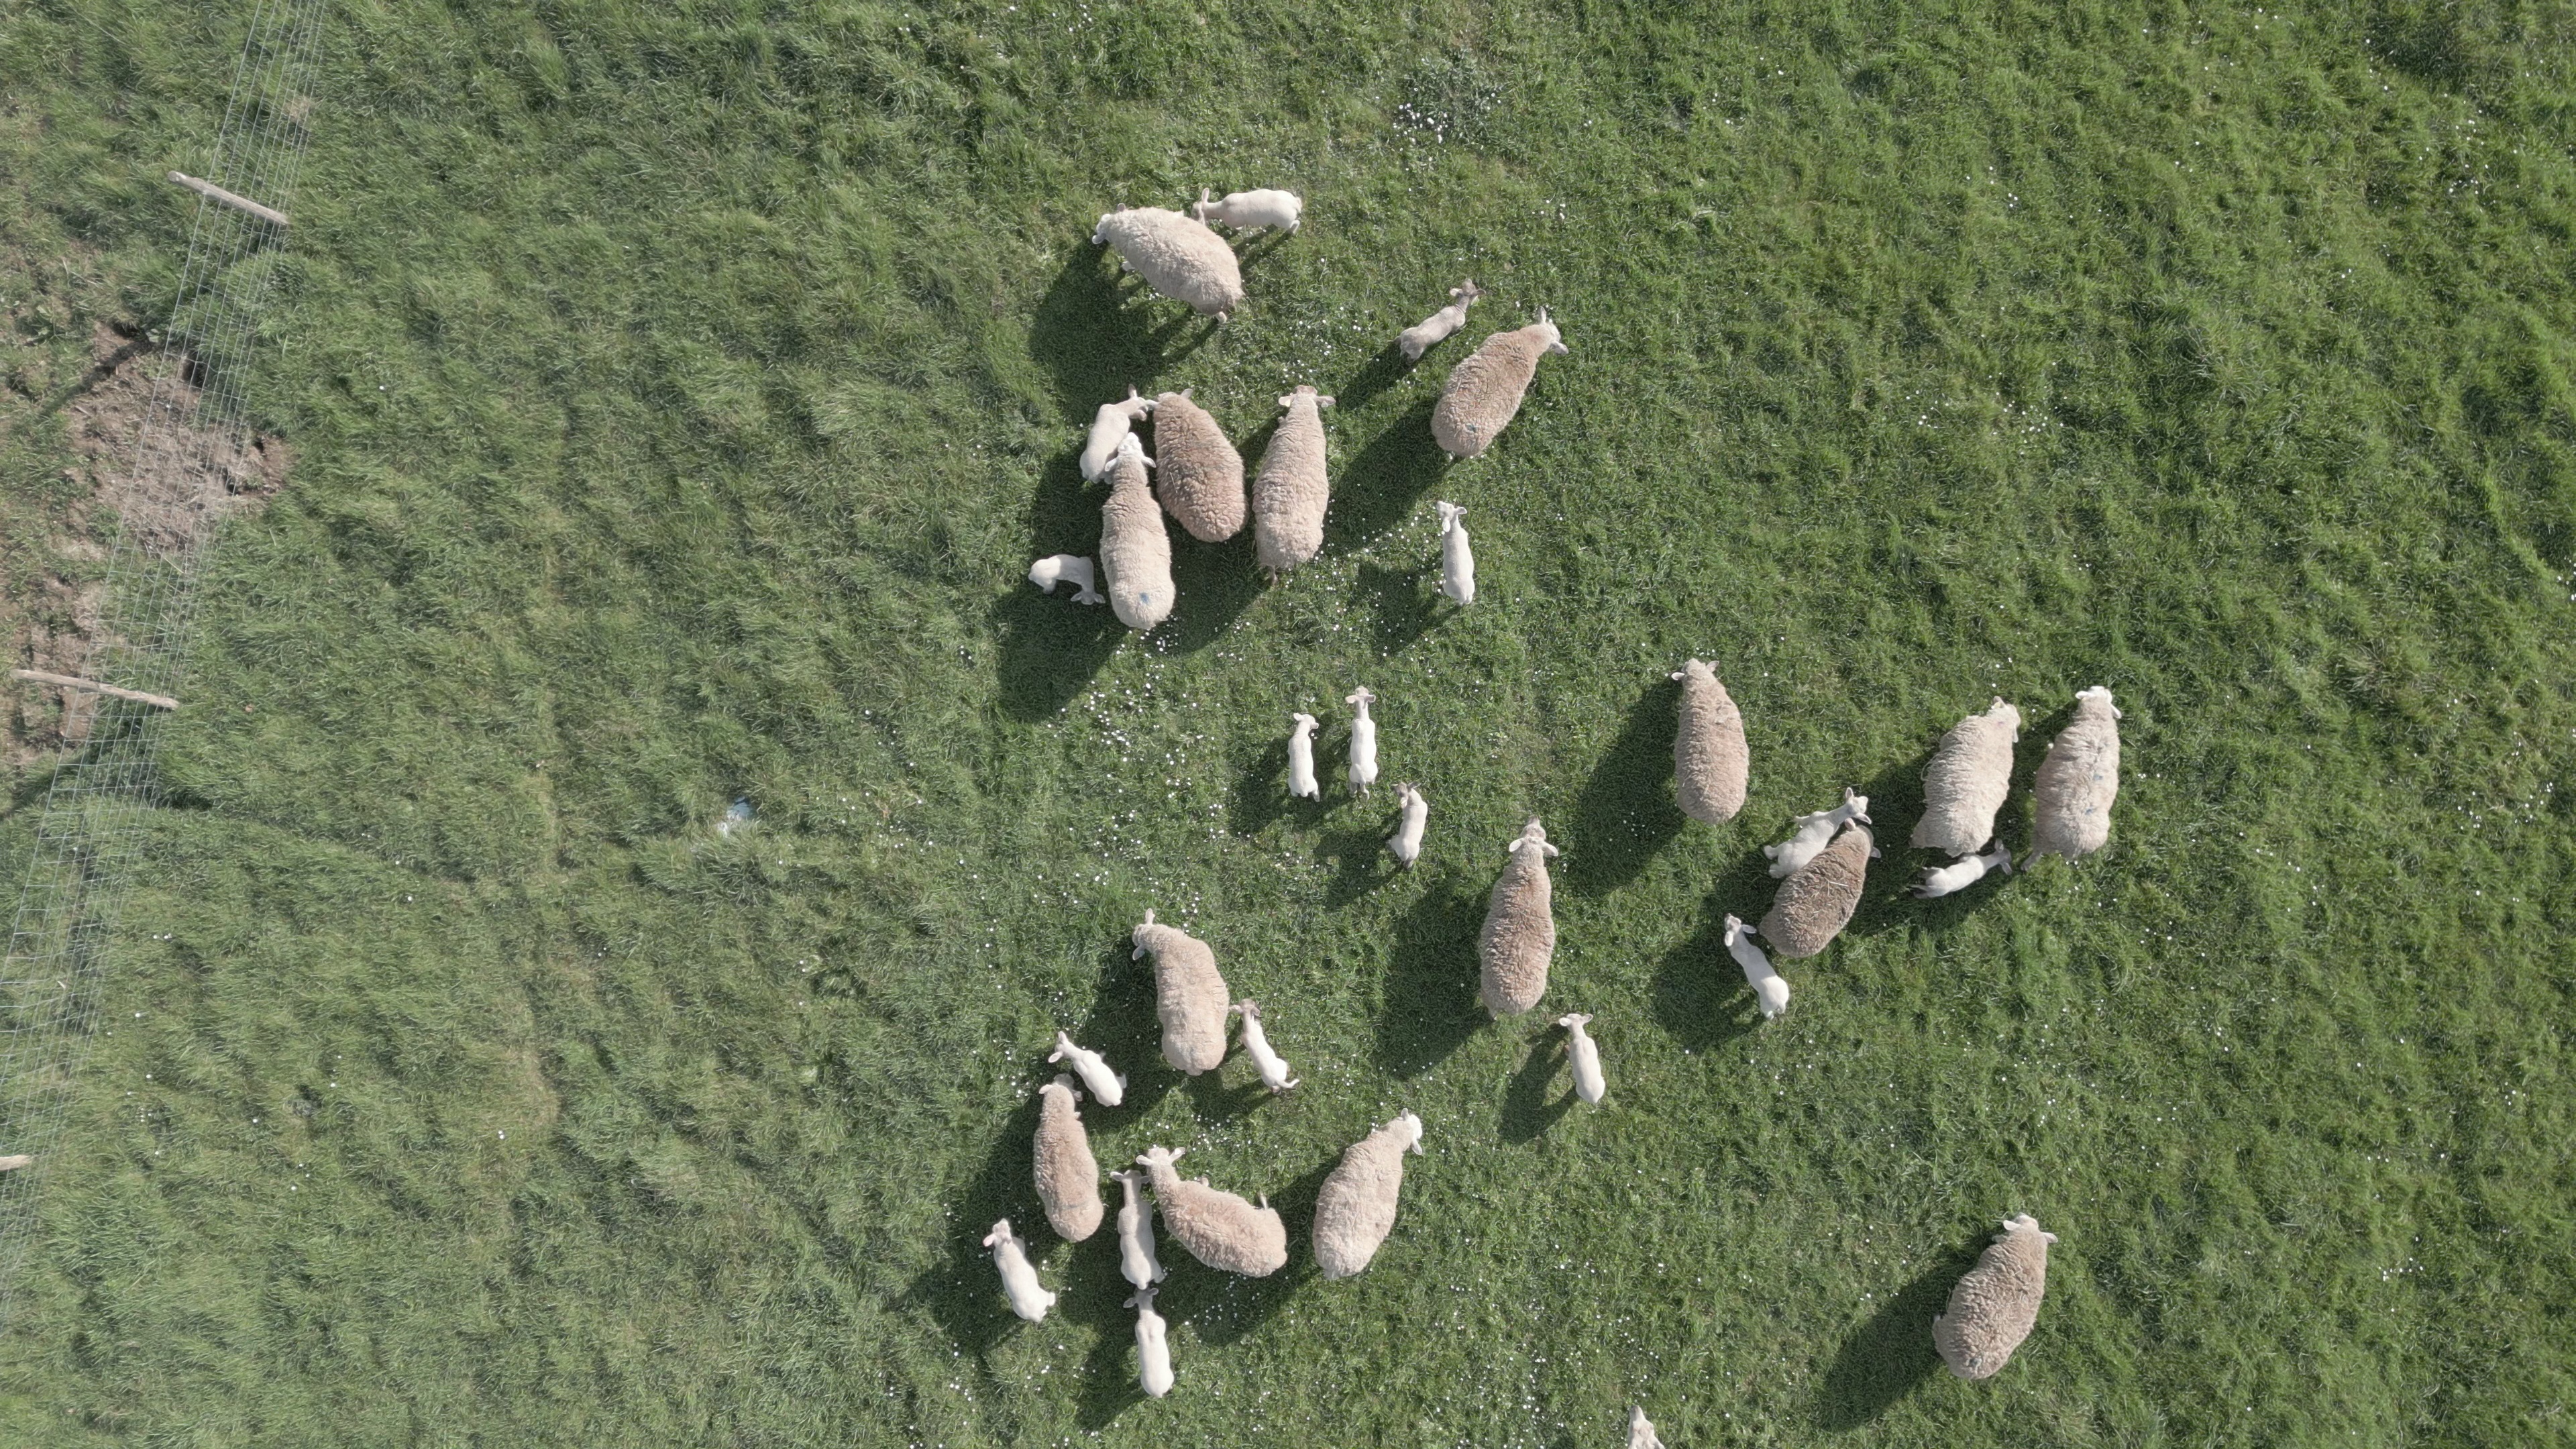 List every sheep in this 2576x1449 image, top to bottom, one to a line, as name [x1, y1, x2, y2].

sheep [1190, 188, 1302, 235]
sheep [1092, 202, 1245, 326]
sheep [1389, 277, 1485, 365]
sheep [1431, 306, 1569, 458]
sheep [1079, 382, 1148, 484]
sheep [1252, 384, 1337, 597]
sheep [1146, 389, 1250, 543]
sheep [1099, 429, 1175, 630]
sheep [1435, 501, 1476, 607]
sheep [1028, 555, 1106, 606]
sheep [1671, 659, 1749, 823]
sheep [1343, 685, 1379, 797]
sheep [2021, 685, 2122, 875]
sheep [1906, 696, 2021, 857]
sheep [1287, 712, 1322, 804]
sheep [1387, 778, 1428, 870]
sheep [1761, 787, 1873, 879]
sheep [1477, 815, 1560, 1015]
sheep [1759, 818, 1883, 958]
sheep [1908, 840, 2014, 899]
sheep [1132, 907, 1230, 1077]
sheep [1723, 912, 1790, 1020]
sheep [1231, 998, 1301, 1095]
sheep [1558, 1012, 1607, 1104]
sheep [1048, 1031, 1128, 1107]
sheep [1033, 1073, 1105, 1243]
sheep [1312, 1108, 1423, 1280]
sheep [1135, 1145, 1288, 1278]
sheep [1108, 1169, 1166, 1291]
sheep [1932, 1212, 2057, 1379]
sheep [983, 1218, 1055, 1324]
sheep [1123, 1285, 1174, 1399]
sheep [1626, 1401, 1667, 1449]